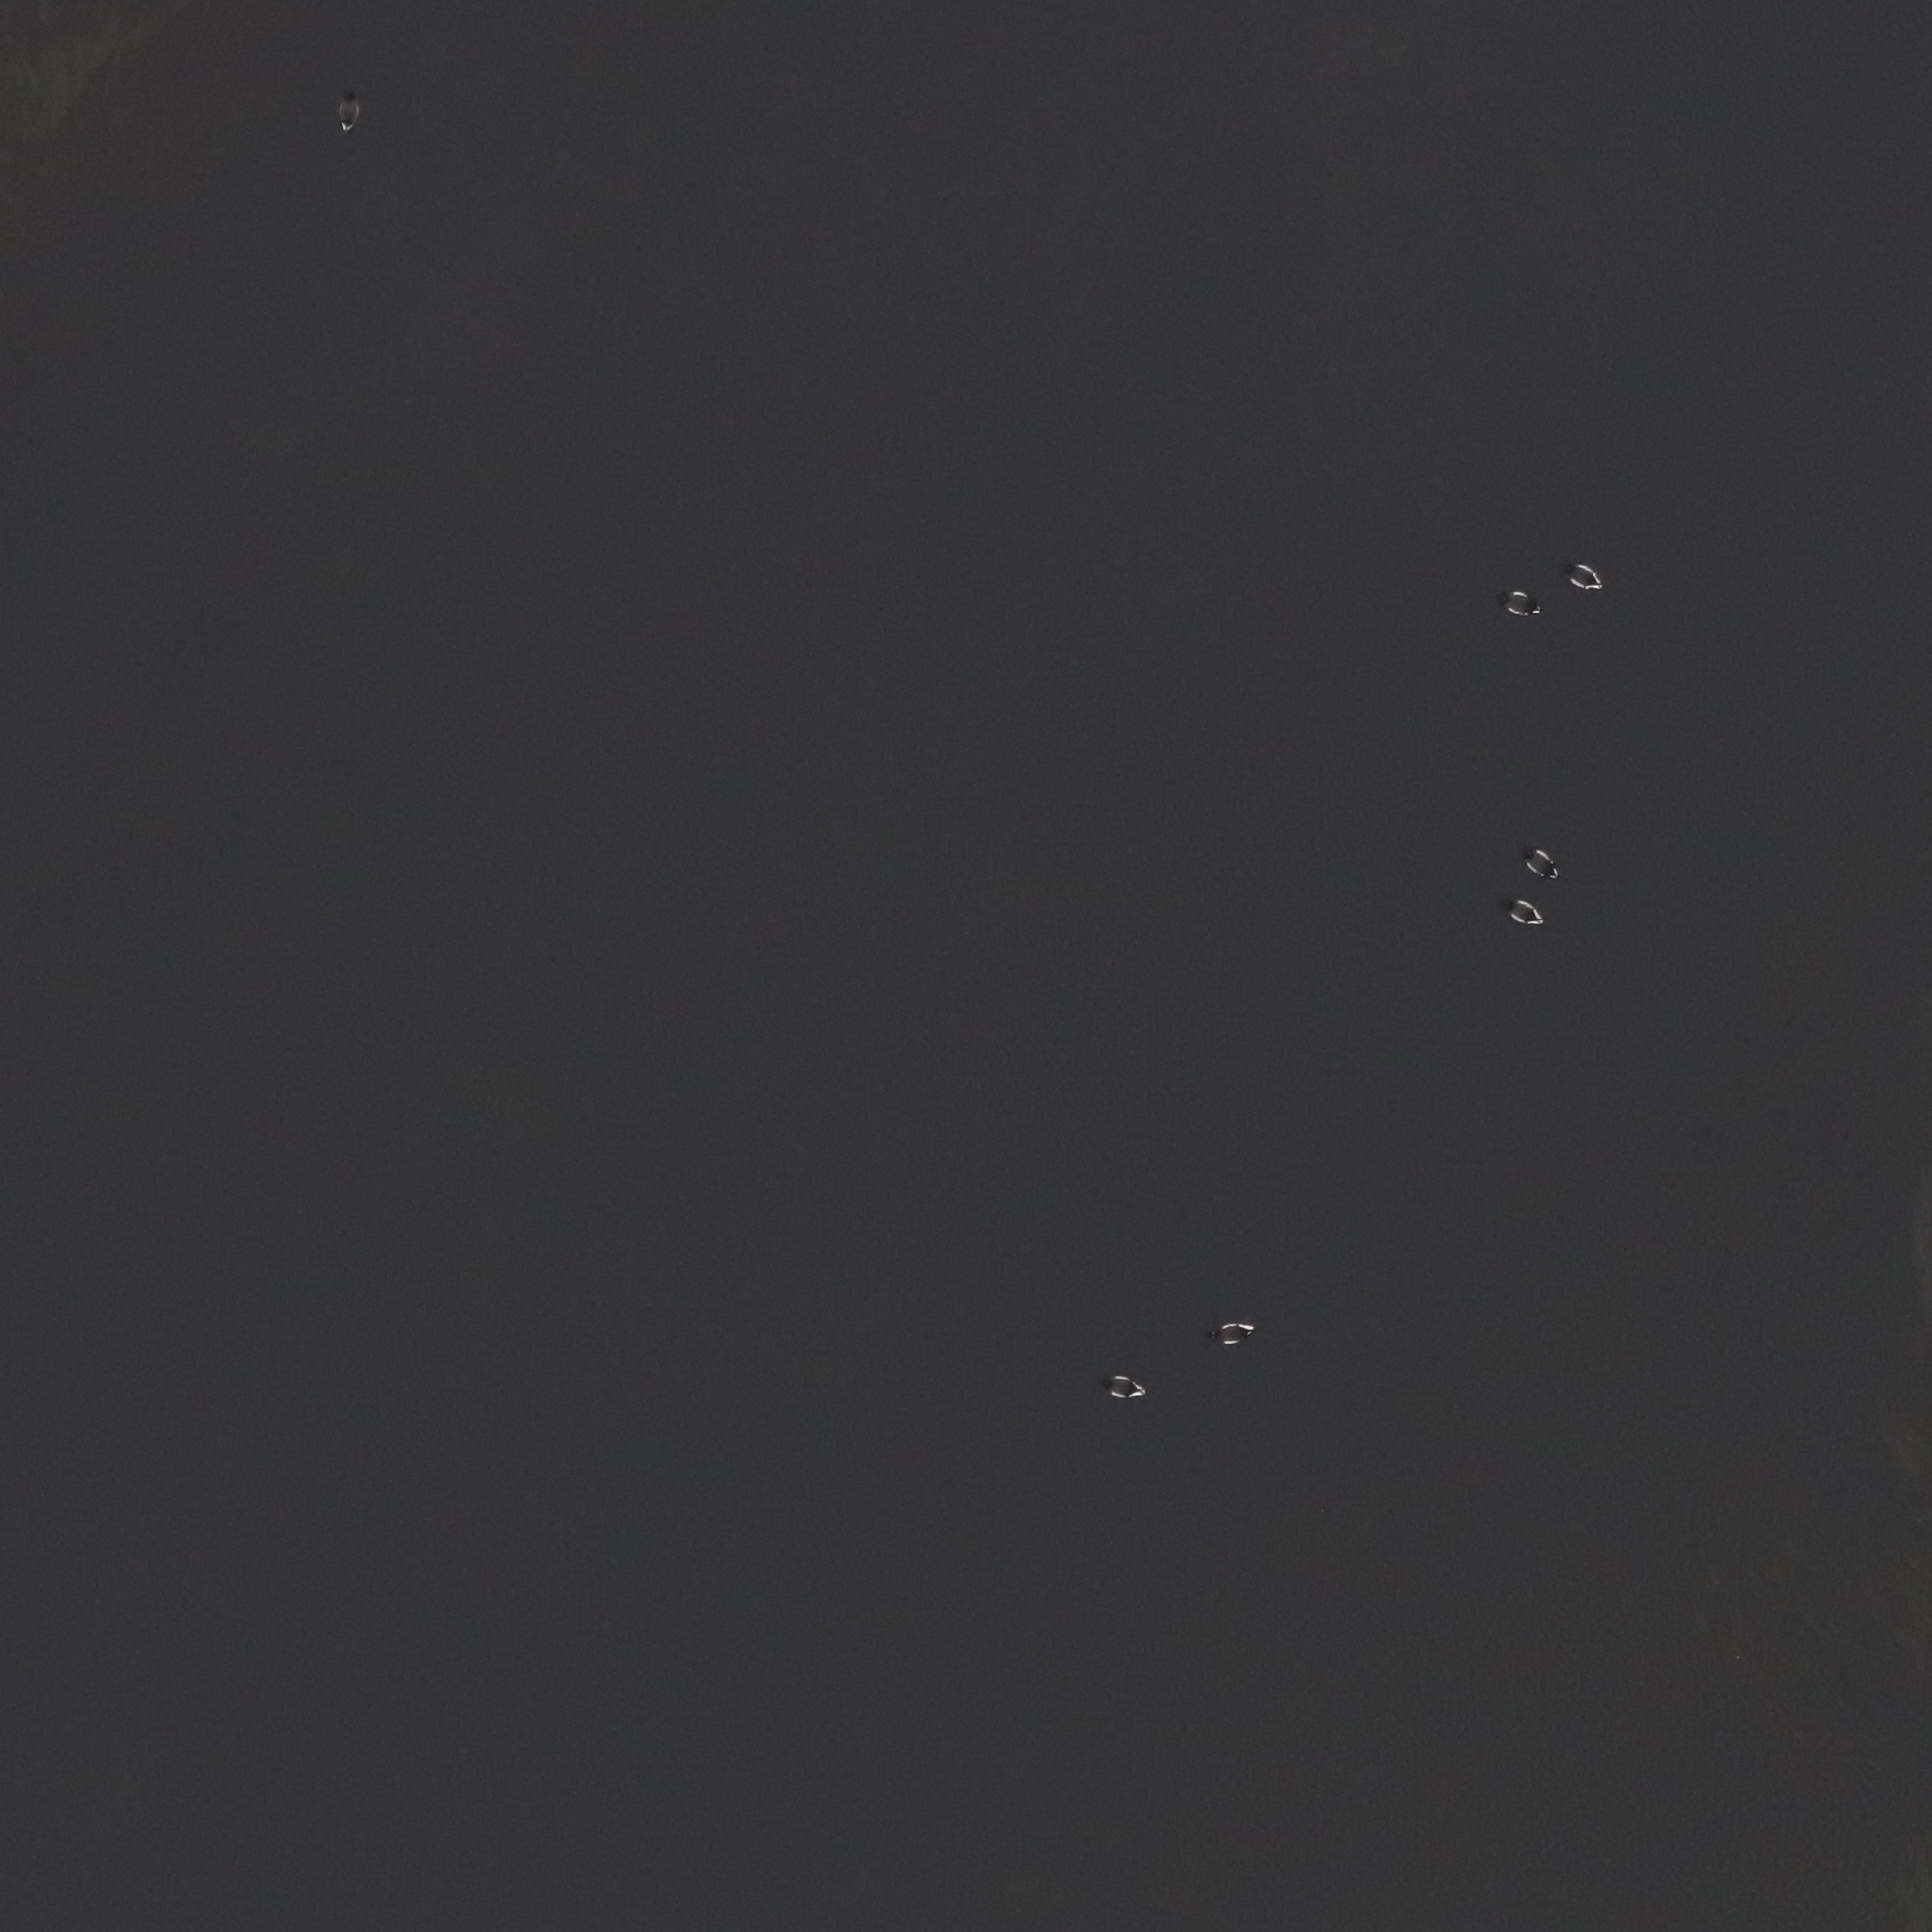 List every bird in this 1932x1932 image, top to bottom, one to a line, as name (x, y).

brant (345, 112)
brant (1583, 575)
brant (1516, 602)
brant (1540, 857)
brant (1527, 913)
brant (1231, 1332)
brant (1123, 1389)